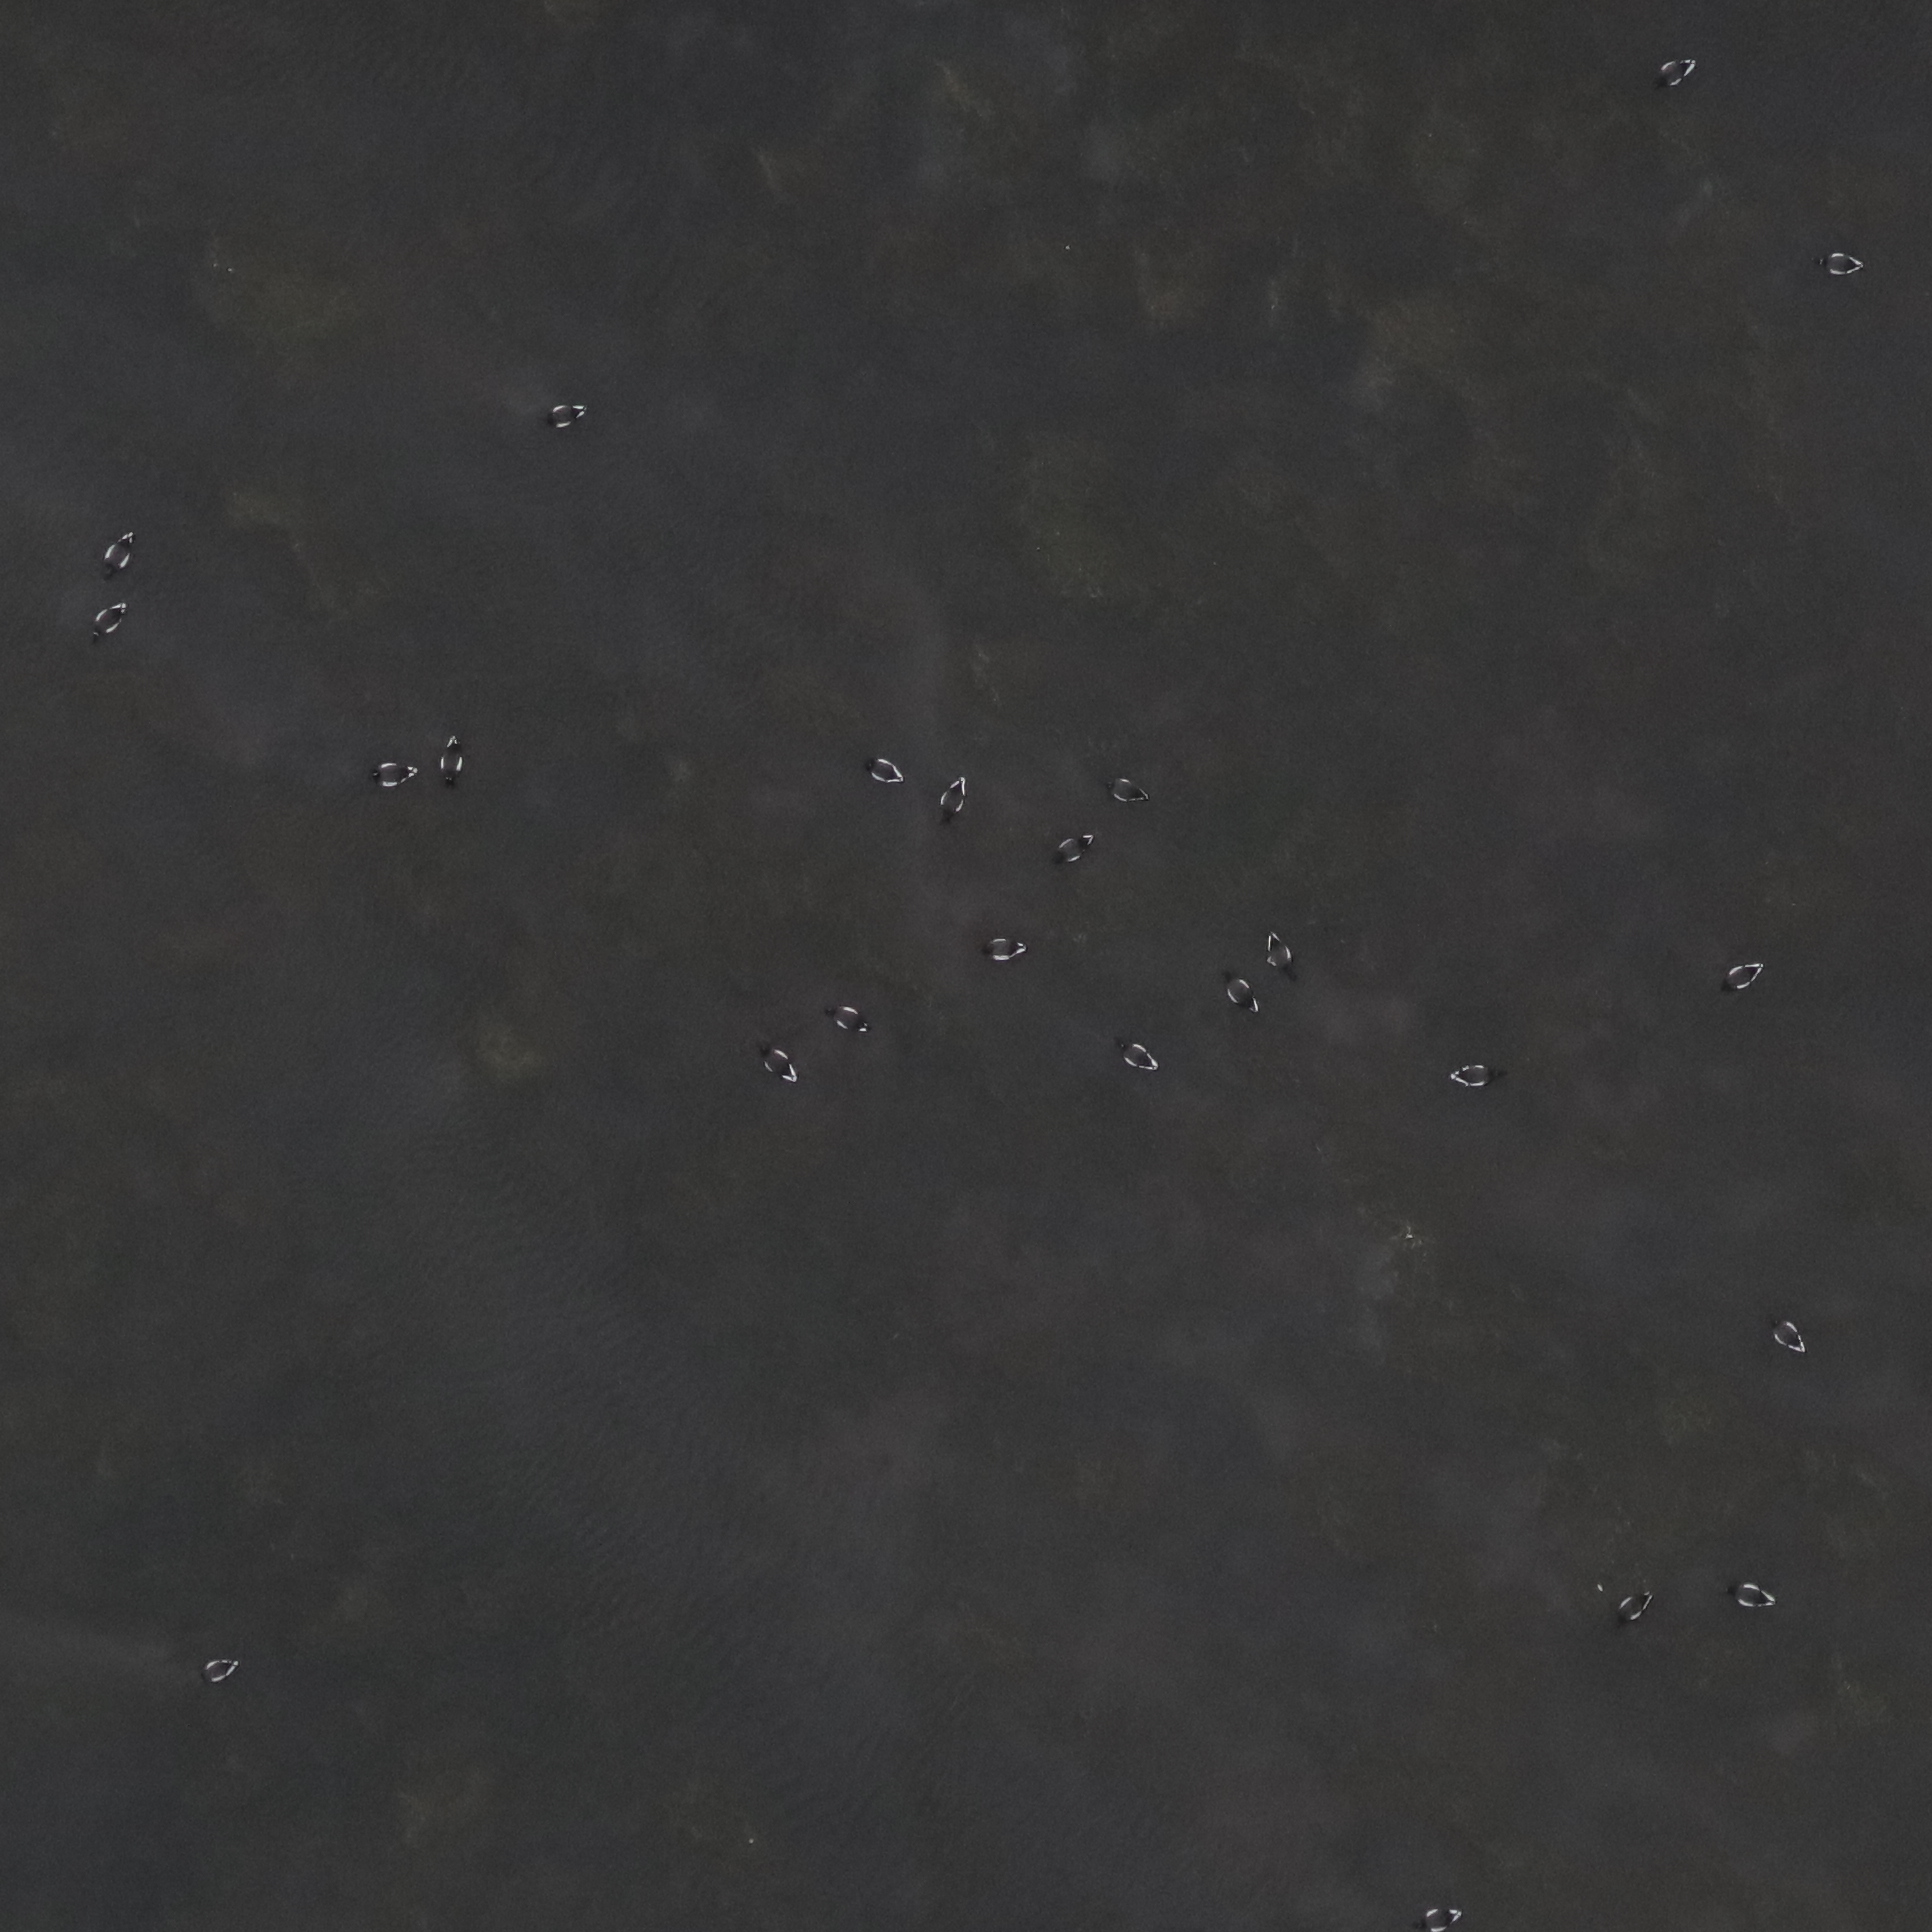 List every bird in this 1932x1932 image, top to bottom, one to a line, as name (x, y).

brant (1673, 73)
brant (1840, 264)
brant (564, 417)
brant (119, 556)
brant (110, 620)
brant (450, 763)
brant (885, 773)
brant (392, 774)
brant (1128, 790)
brant (953, 800)
brant (1073, 850)
brant (1005, 949)
brant (1279, 953)
brant (1741, 976)
brant (1238, 989)
brant (849, 1017)
brant (1140, 1056)
brant (780, 1064)
brant (1472, 1075)
brant (1787, 1334)
brant (1750, 1595)
brant (1633, 1608)
brant (218, 1669)
brant (1437, 1918)